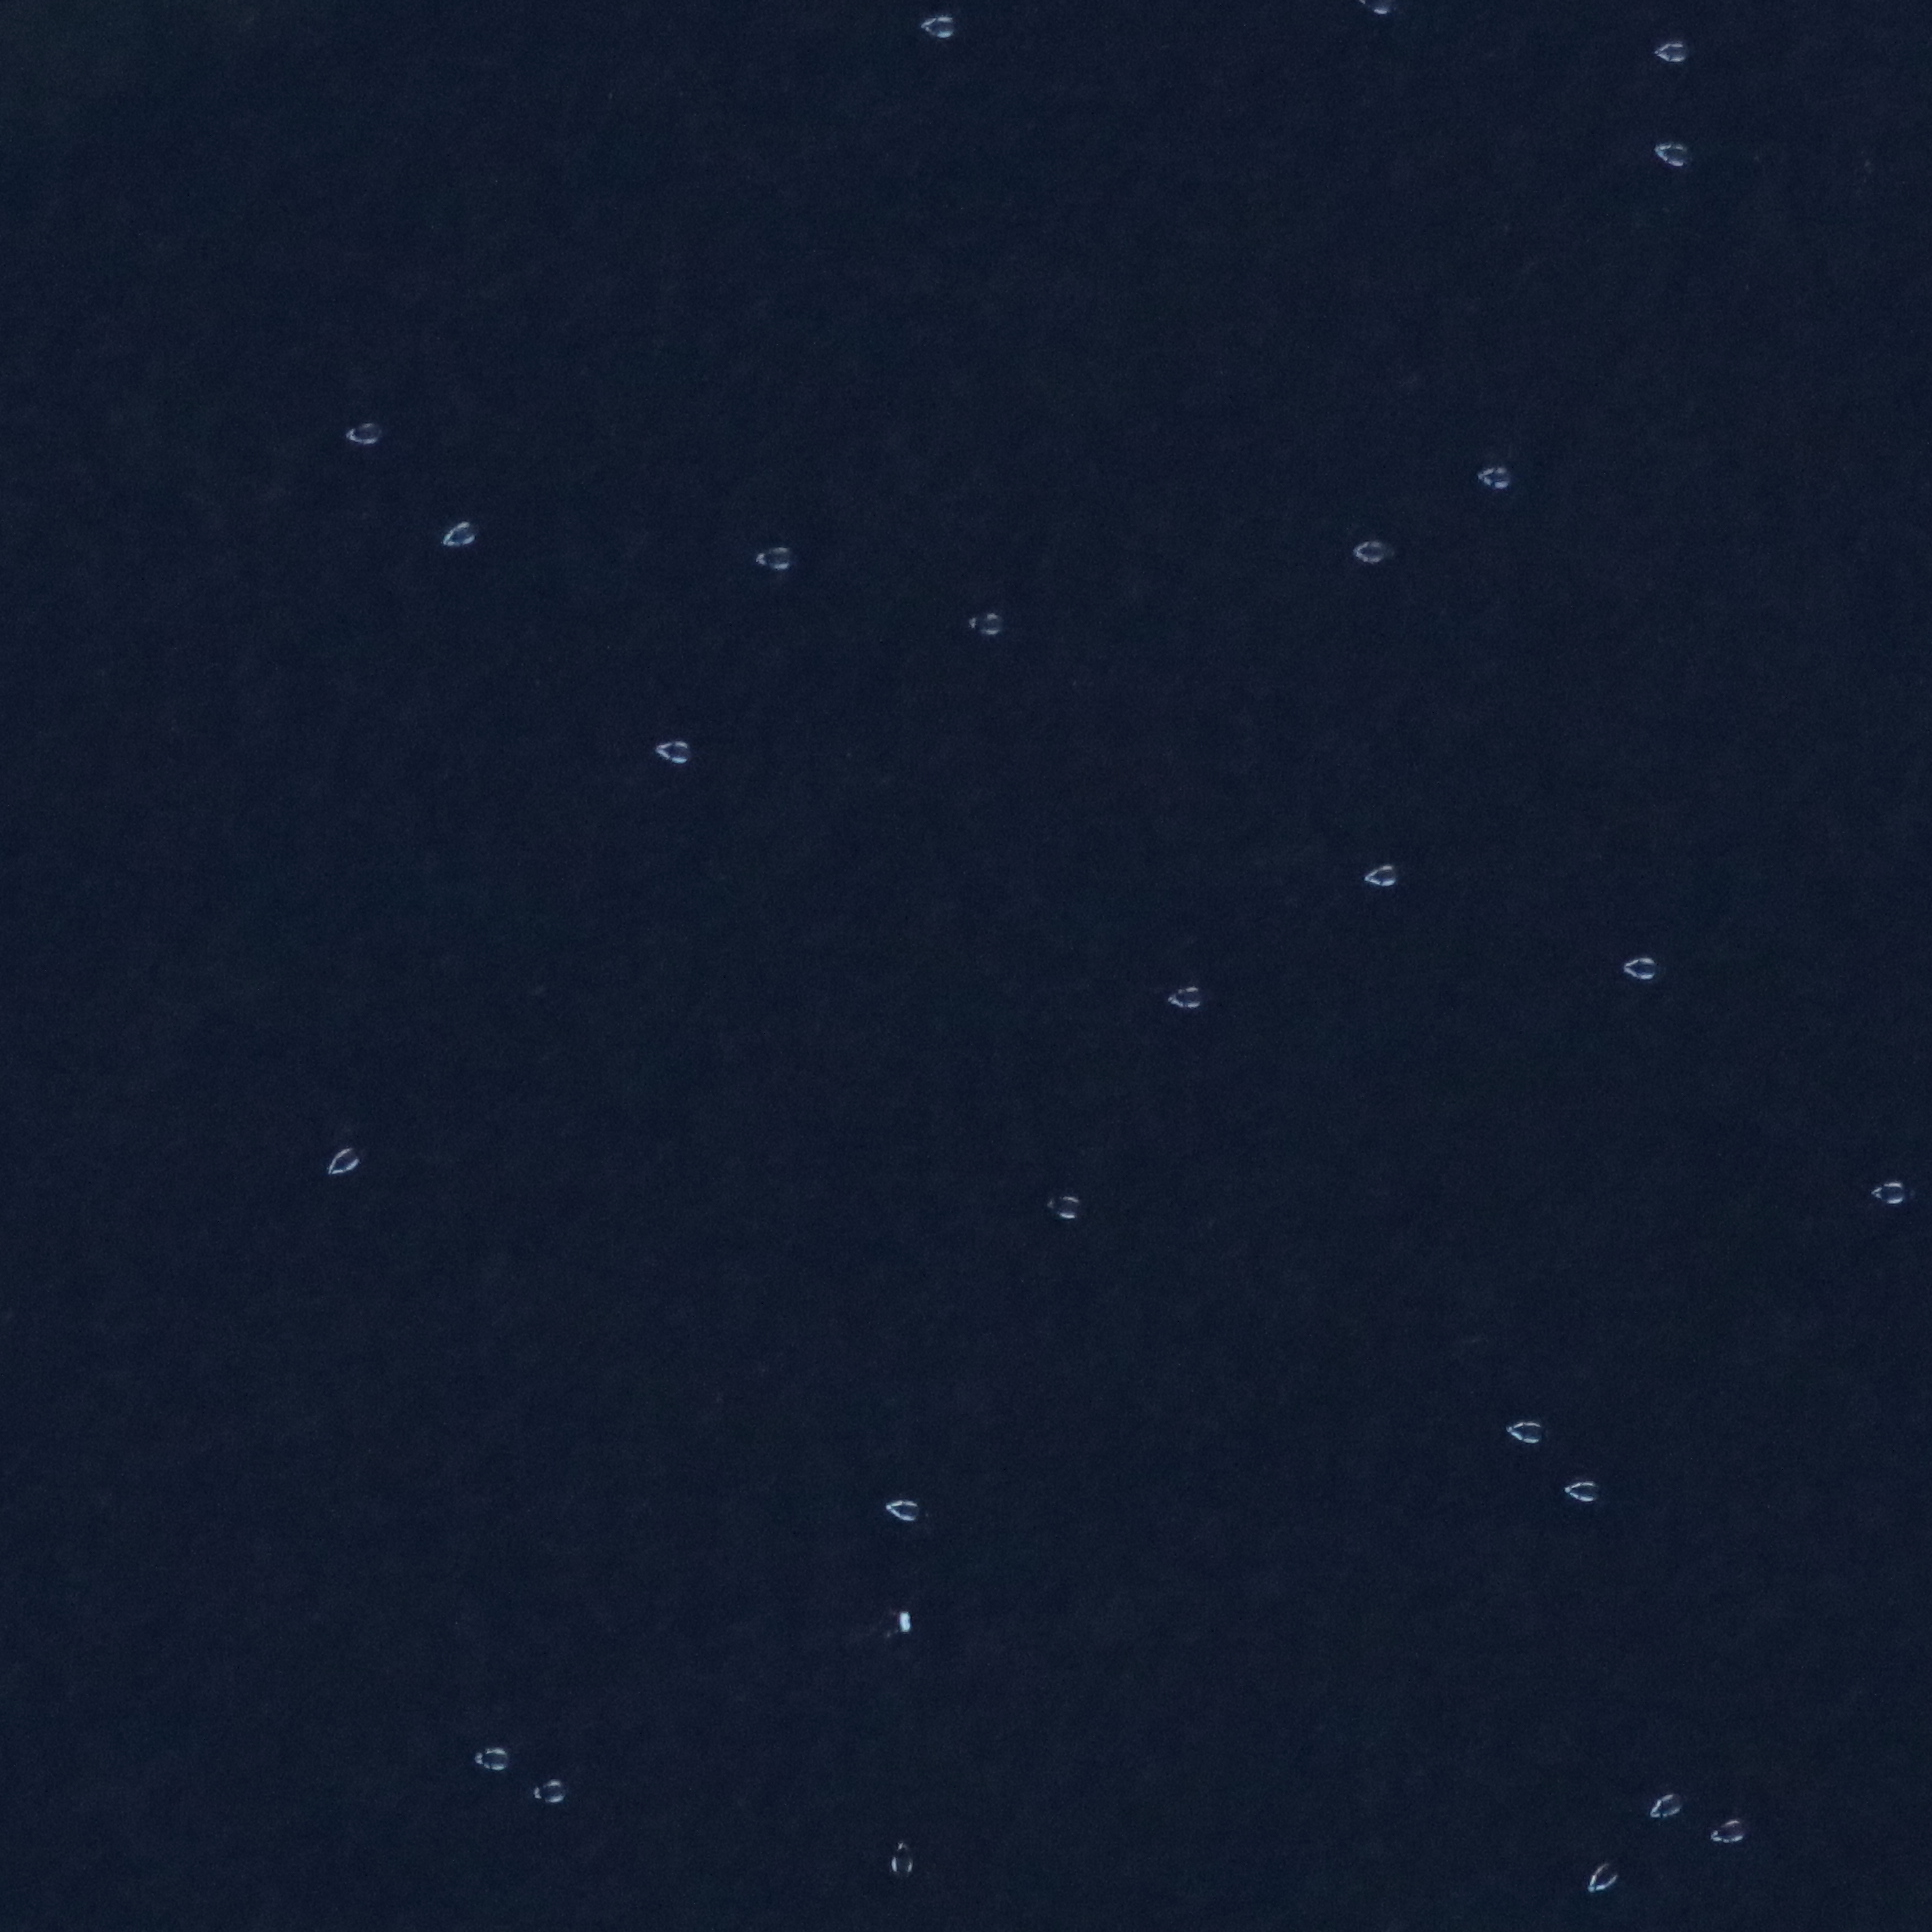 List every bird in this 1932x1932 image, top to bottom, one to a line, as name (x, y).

brant (1381, 3)
brant (935, 27)
brant (1674, 54)
brant (1674, 154)
brant (366, 435)
brant (1498, 477)
brant (460, 534)
brant (1373, 554)
brant (776, 559)
brant (988, 624)
brant (677, 752)
brant (1384, 878)
brant (1642, 970)
brant (1190, 998)
brant (345, 1160)
brant (1892, 1193)
brant (1066, 1206)
brant (1529, 1433)
brant (1585, 1493)
brant (906, 1510)
brant (894, 1622)
brant (494, 1759)
brant (550, 1792)
brant (1667, 1804)
brant (1731, 1830)
brant (903, 1862)
brant (1605, 1875)